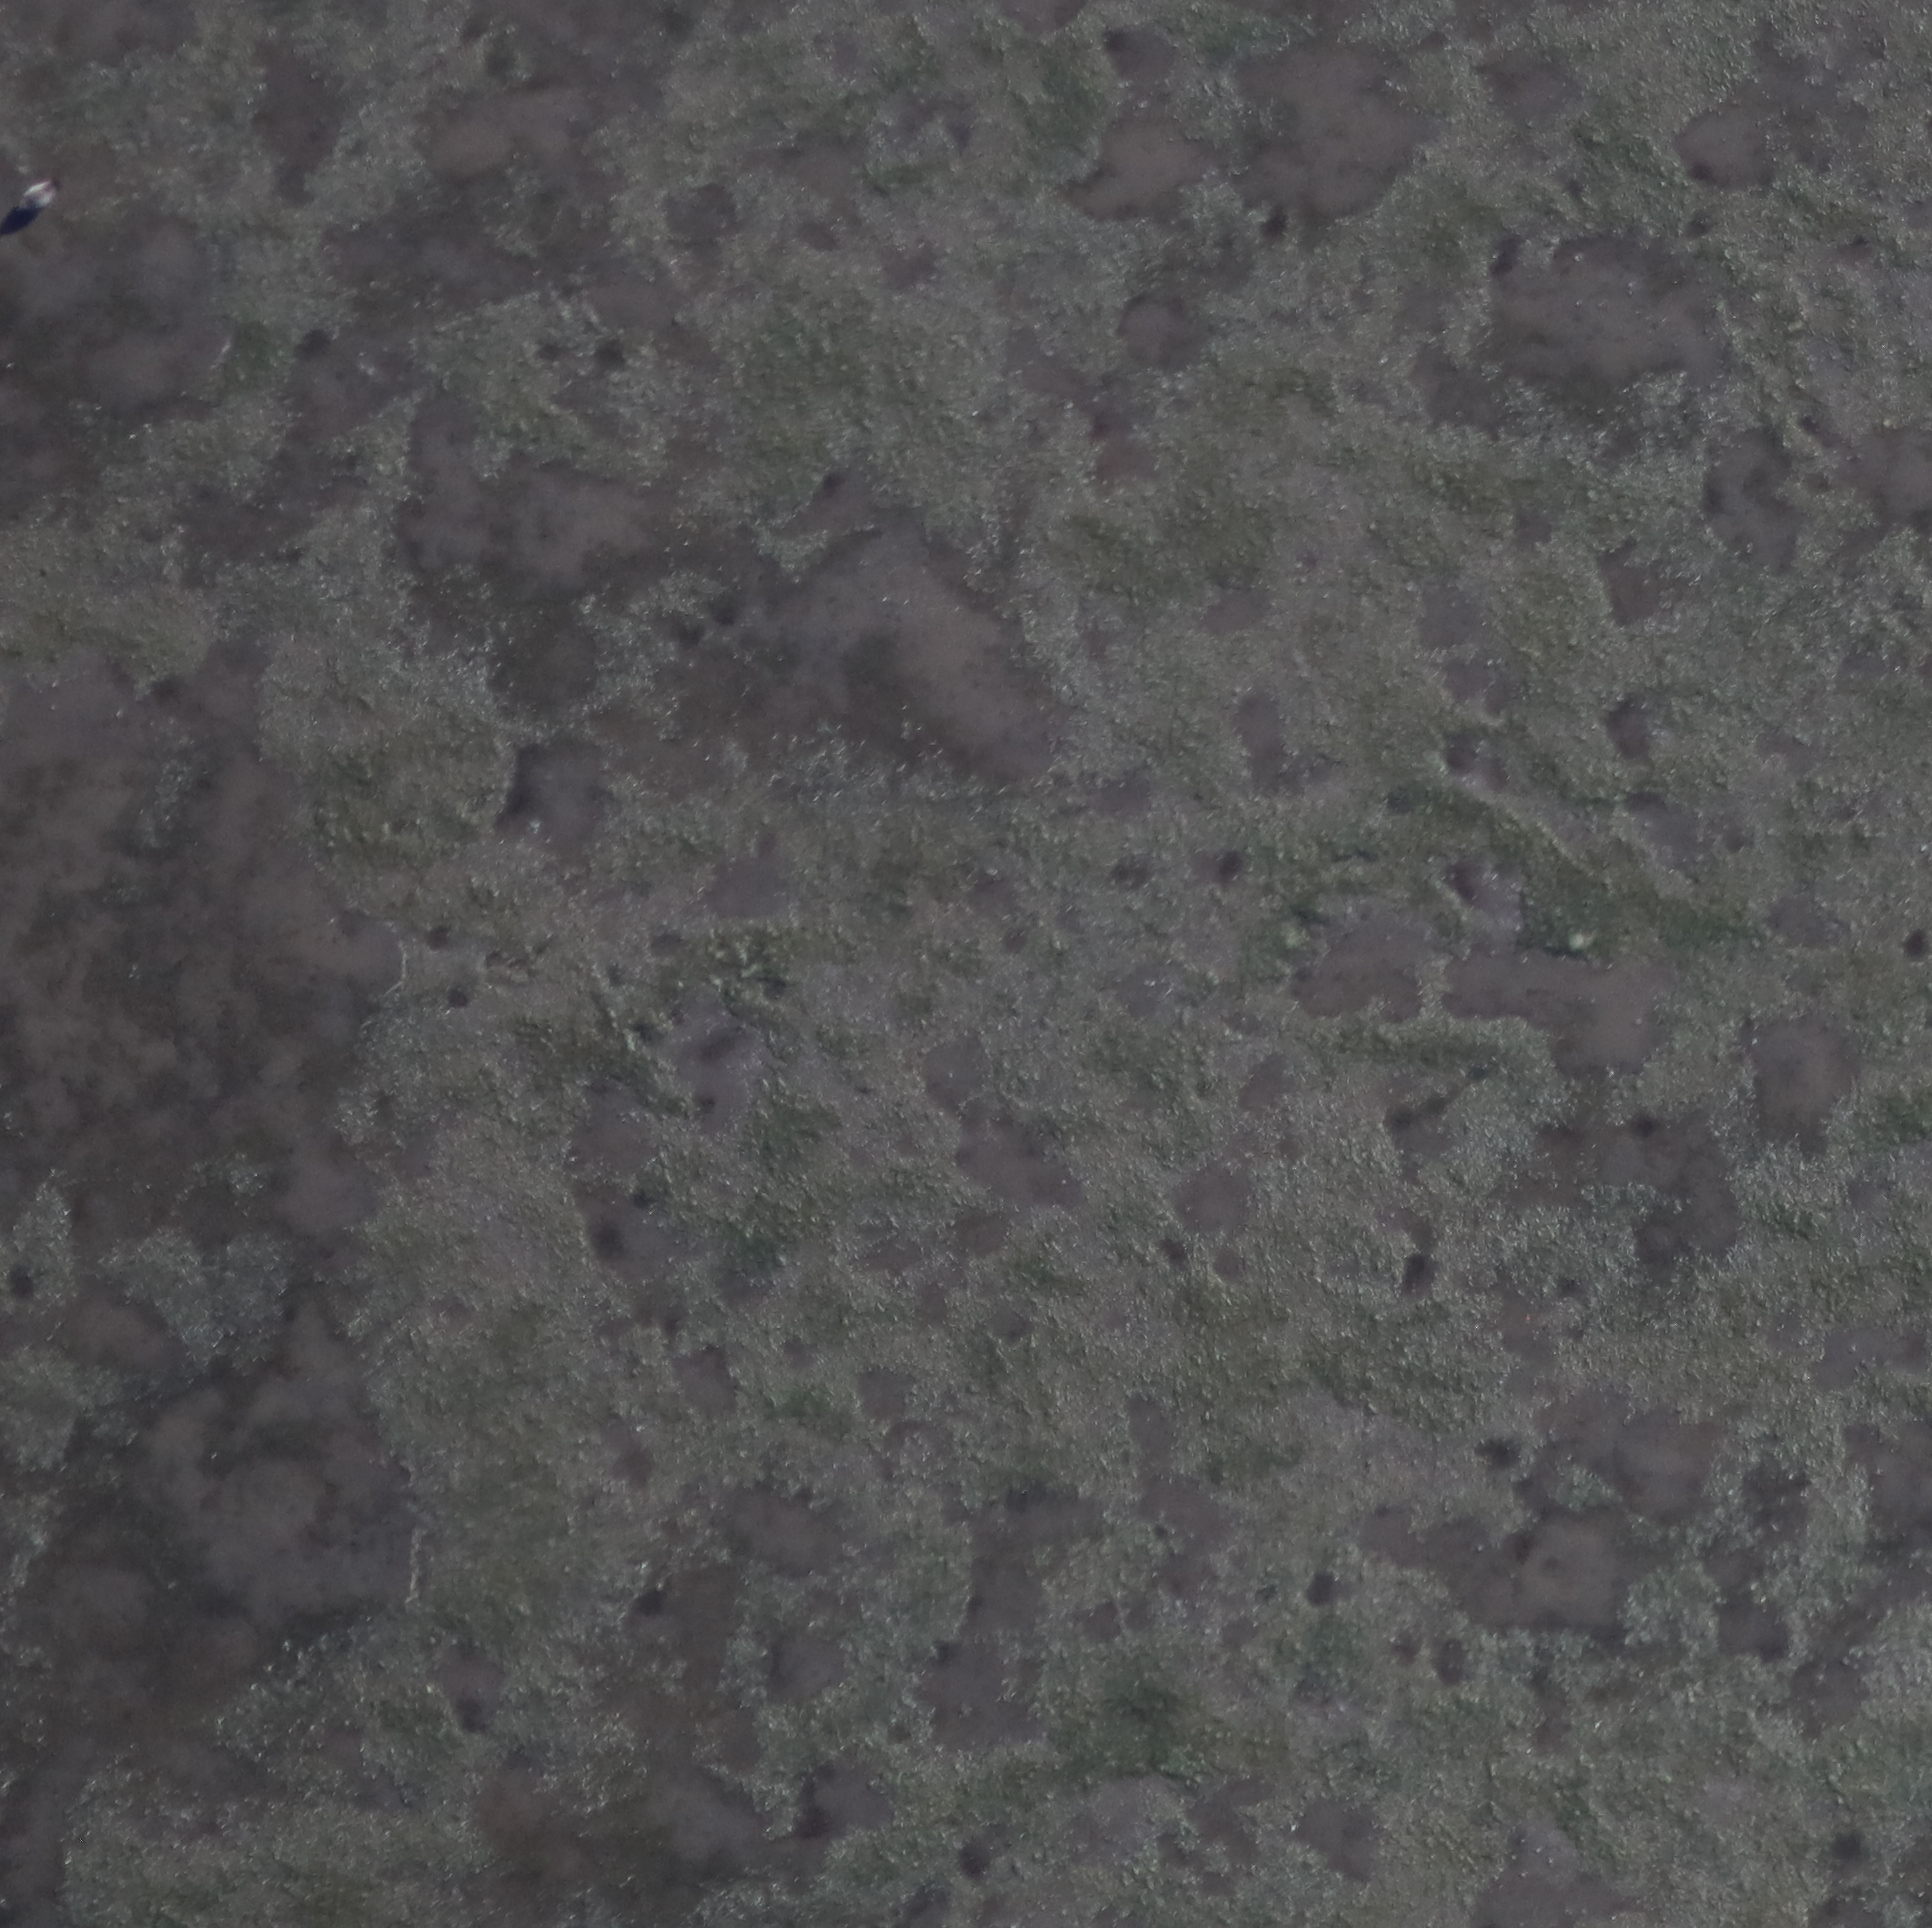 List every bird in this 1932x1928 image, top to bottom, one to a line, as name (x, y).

Canada goose (34, 198)